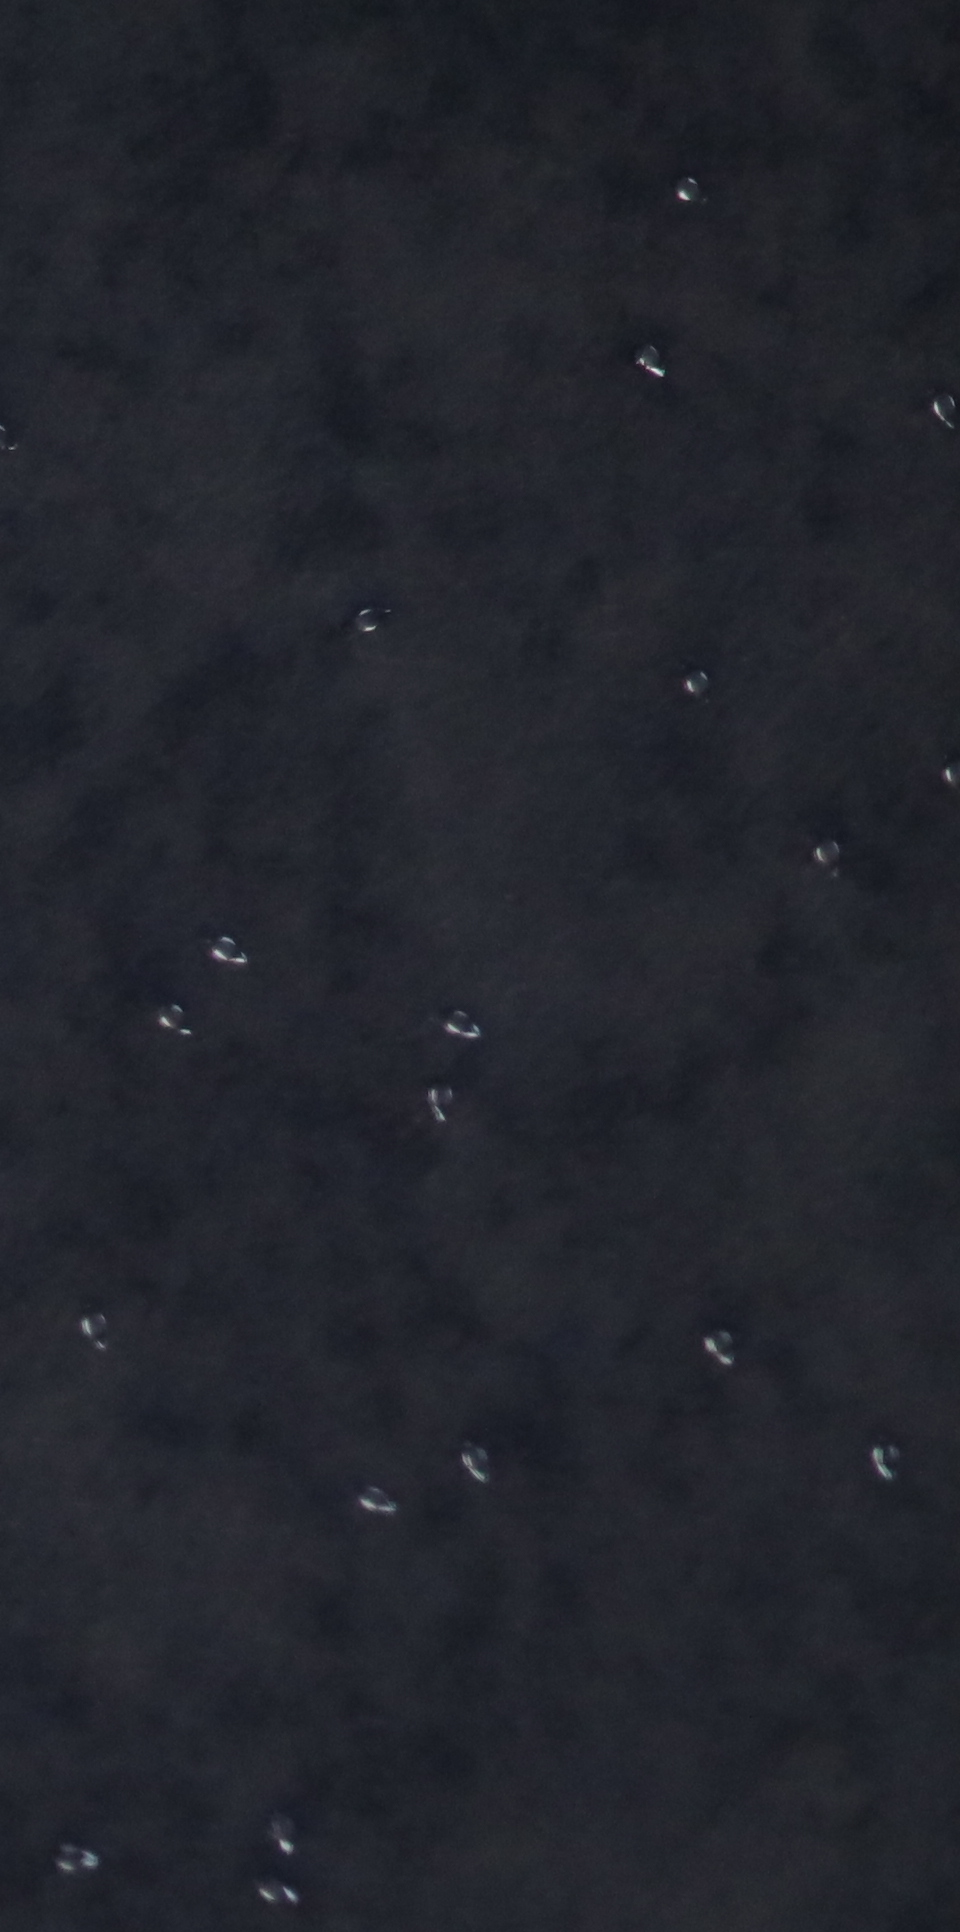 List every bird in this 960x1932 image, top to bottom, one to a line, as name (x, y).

brant (690, 186)
brant (651, 360)
brant (947, 409)
brant (368, 621)
brant (699, 681)
brant (952, 773)
brant (829, 855)
brant (227, 948)
brant (174, 1020)
brant (462, 1024)
brant (444, 1100)
brant (97, 1325)
brant (724, 1345)
brant (889, 1455)
brant (478, 1458)
brant (376, 1500)
brant (288, 1833)
brant (73, 1859)
brant (279, 1888)